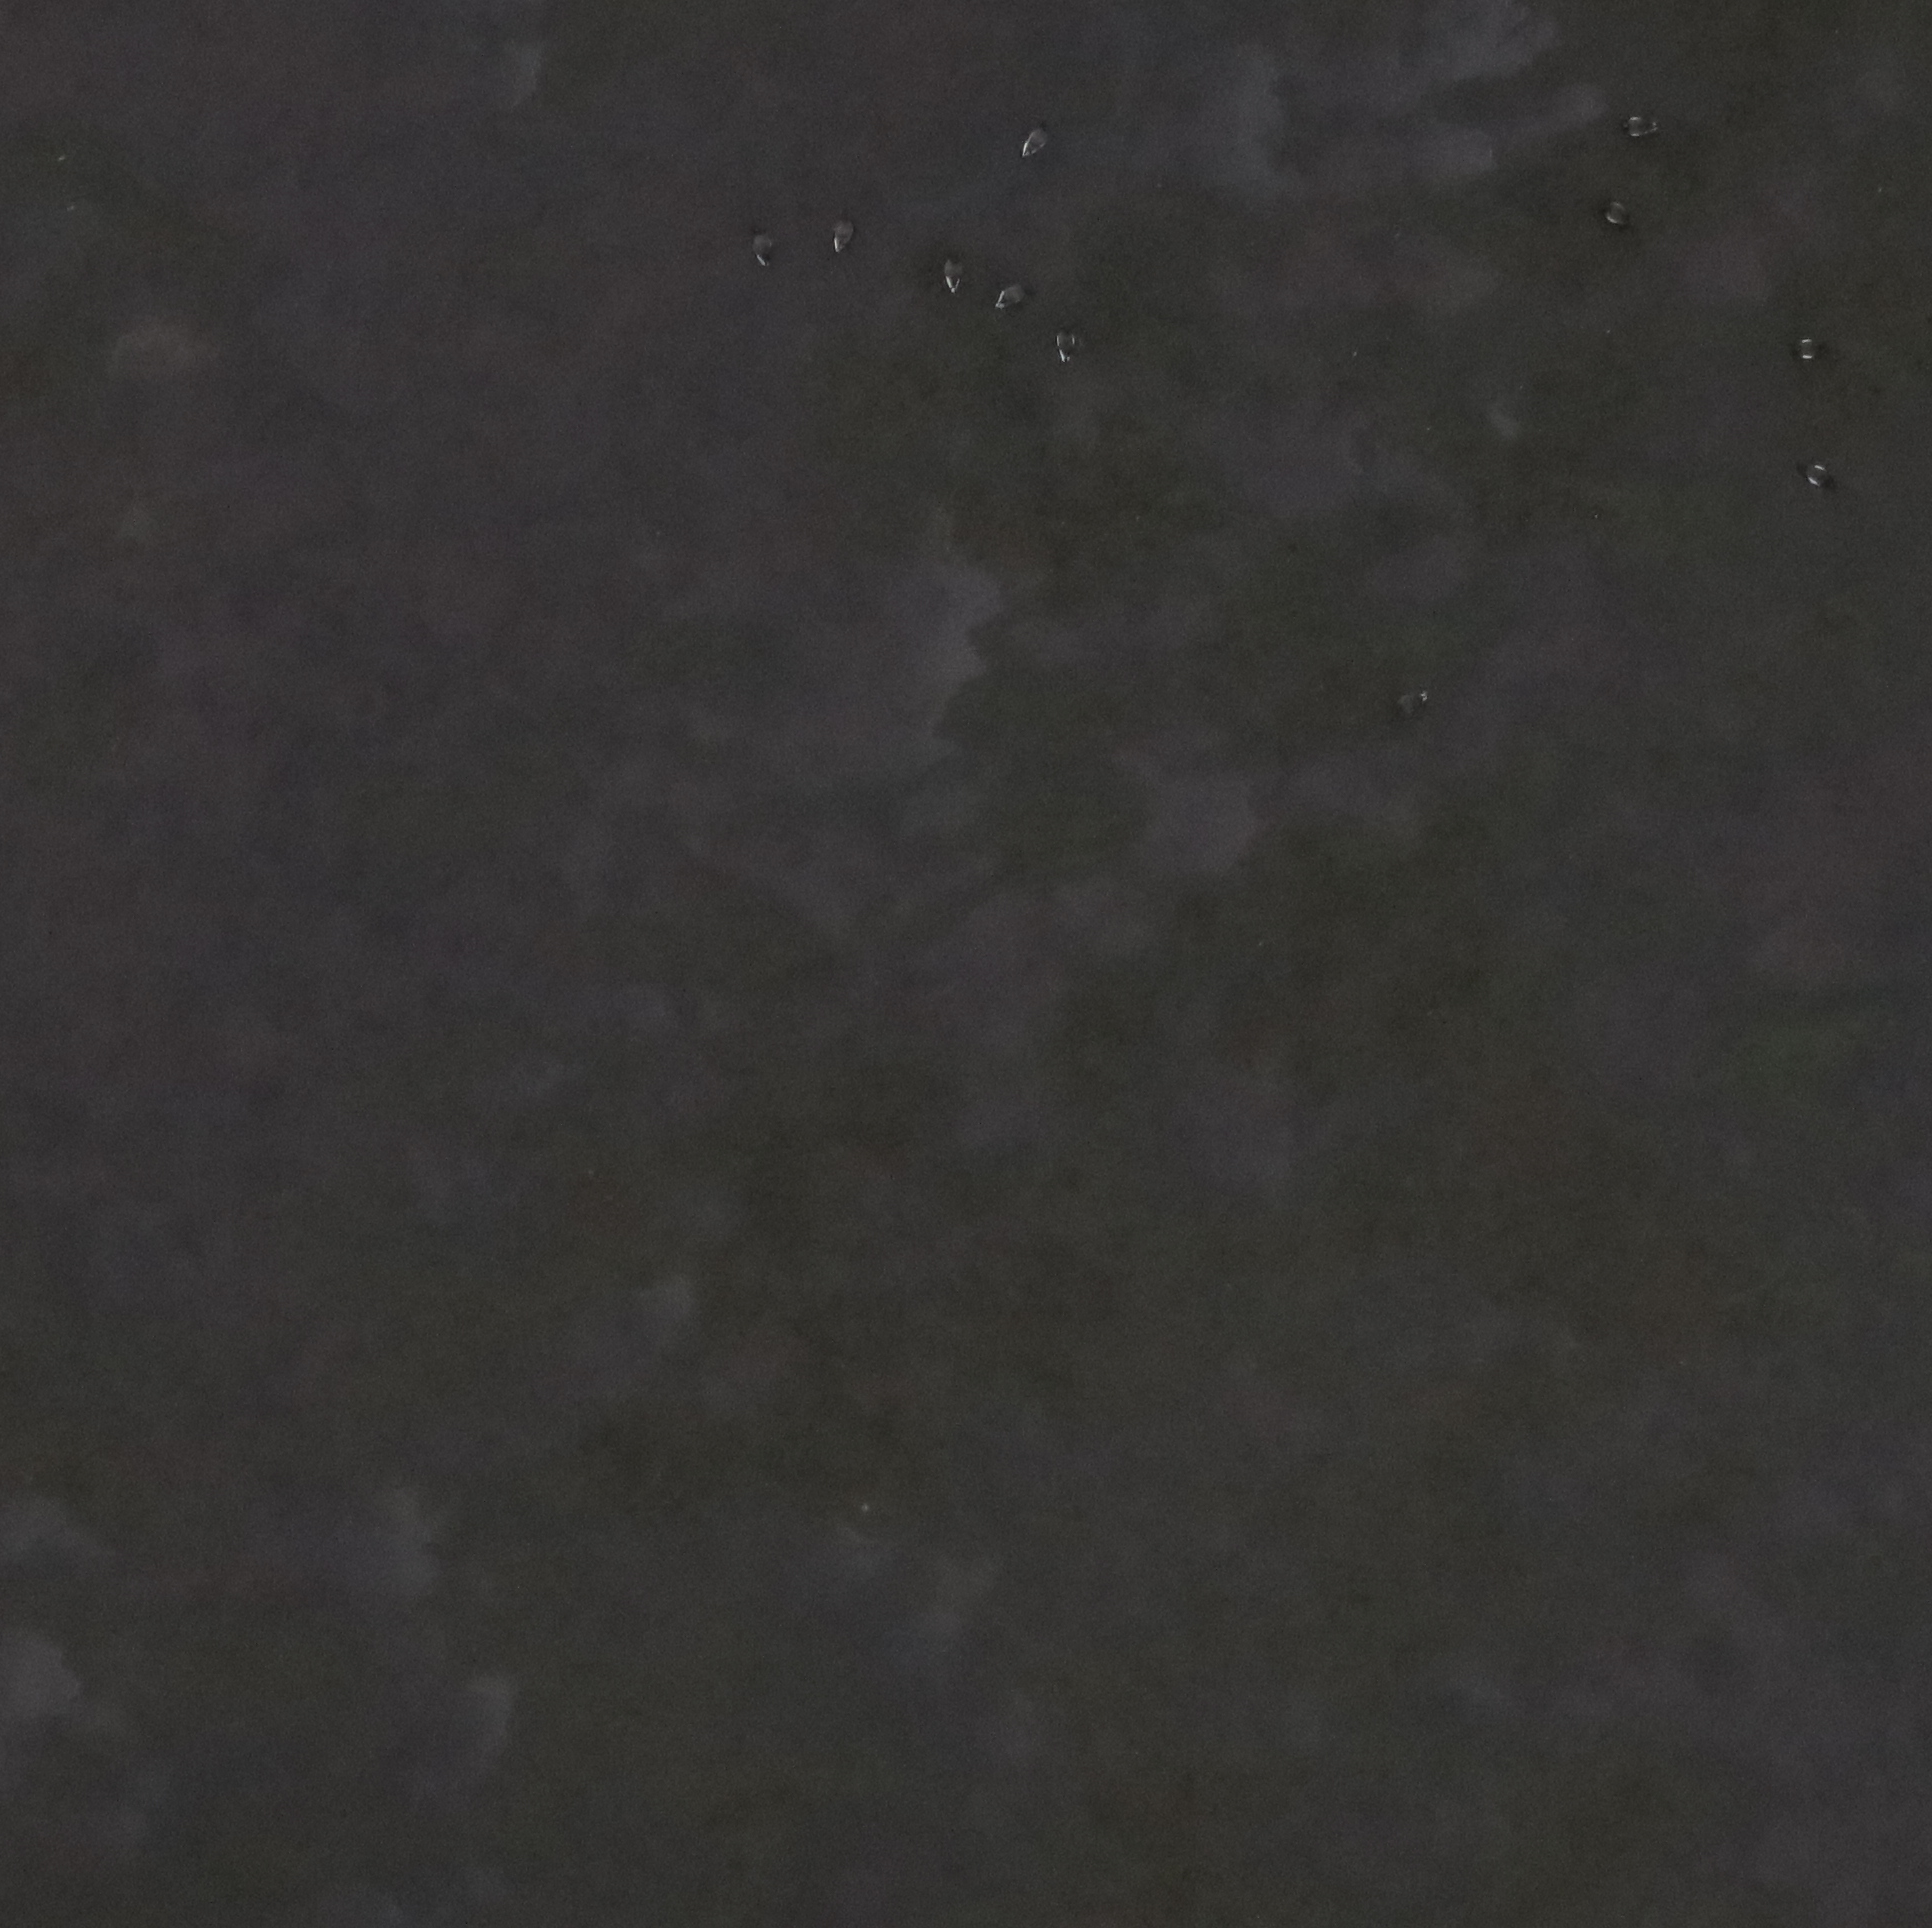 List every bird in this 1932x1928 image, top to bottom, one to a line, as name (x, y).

brant (1639, 126)
brant (1038, 142)
brant (1617, 212)
brant (842, 237)
brant (763, 248)
brant (953, 275)
brant (1010, 296)
brant (1065, 343)
brant (1808, 347)
brant (1819, 476)
brant (1409, 705)